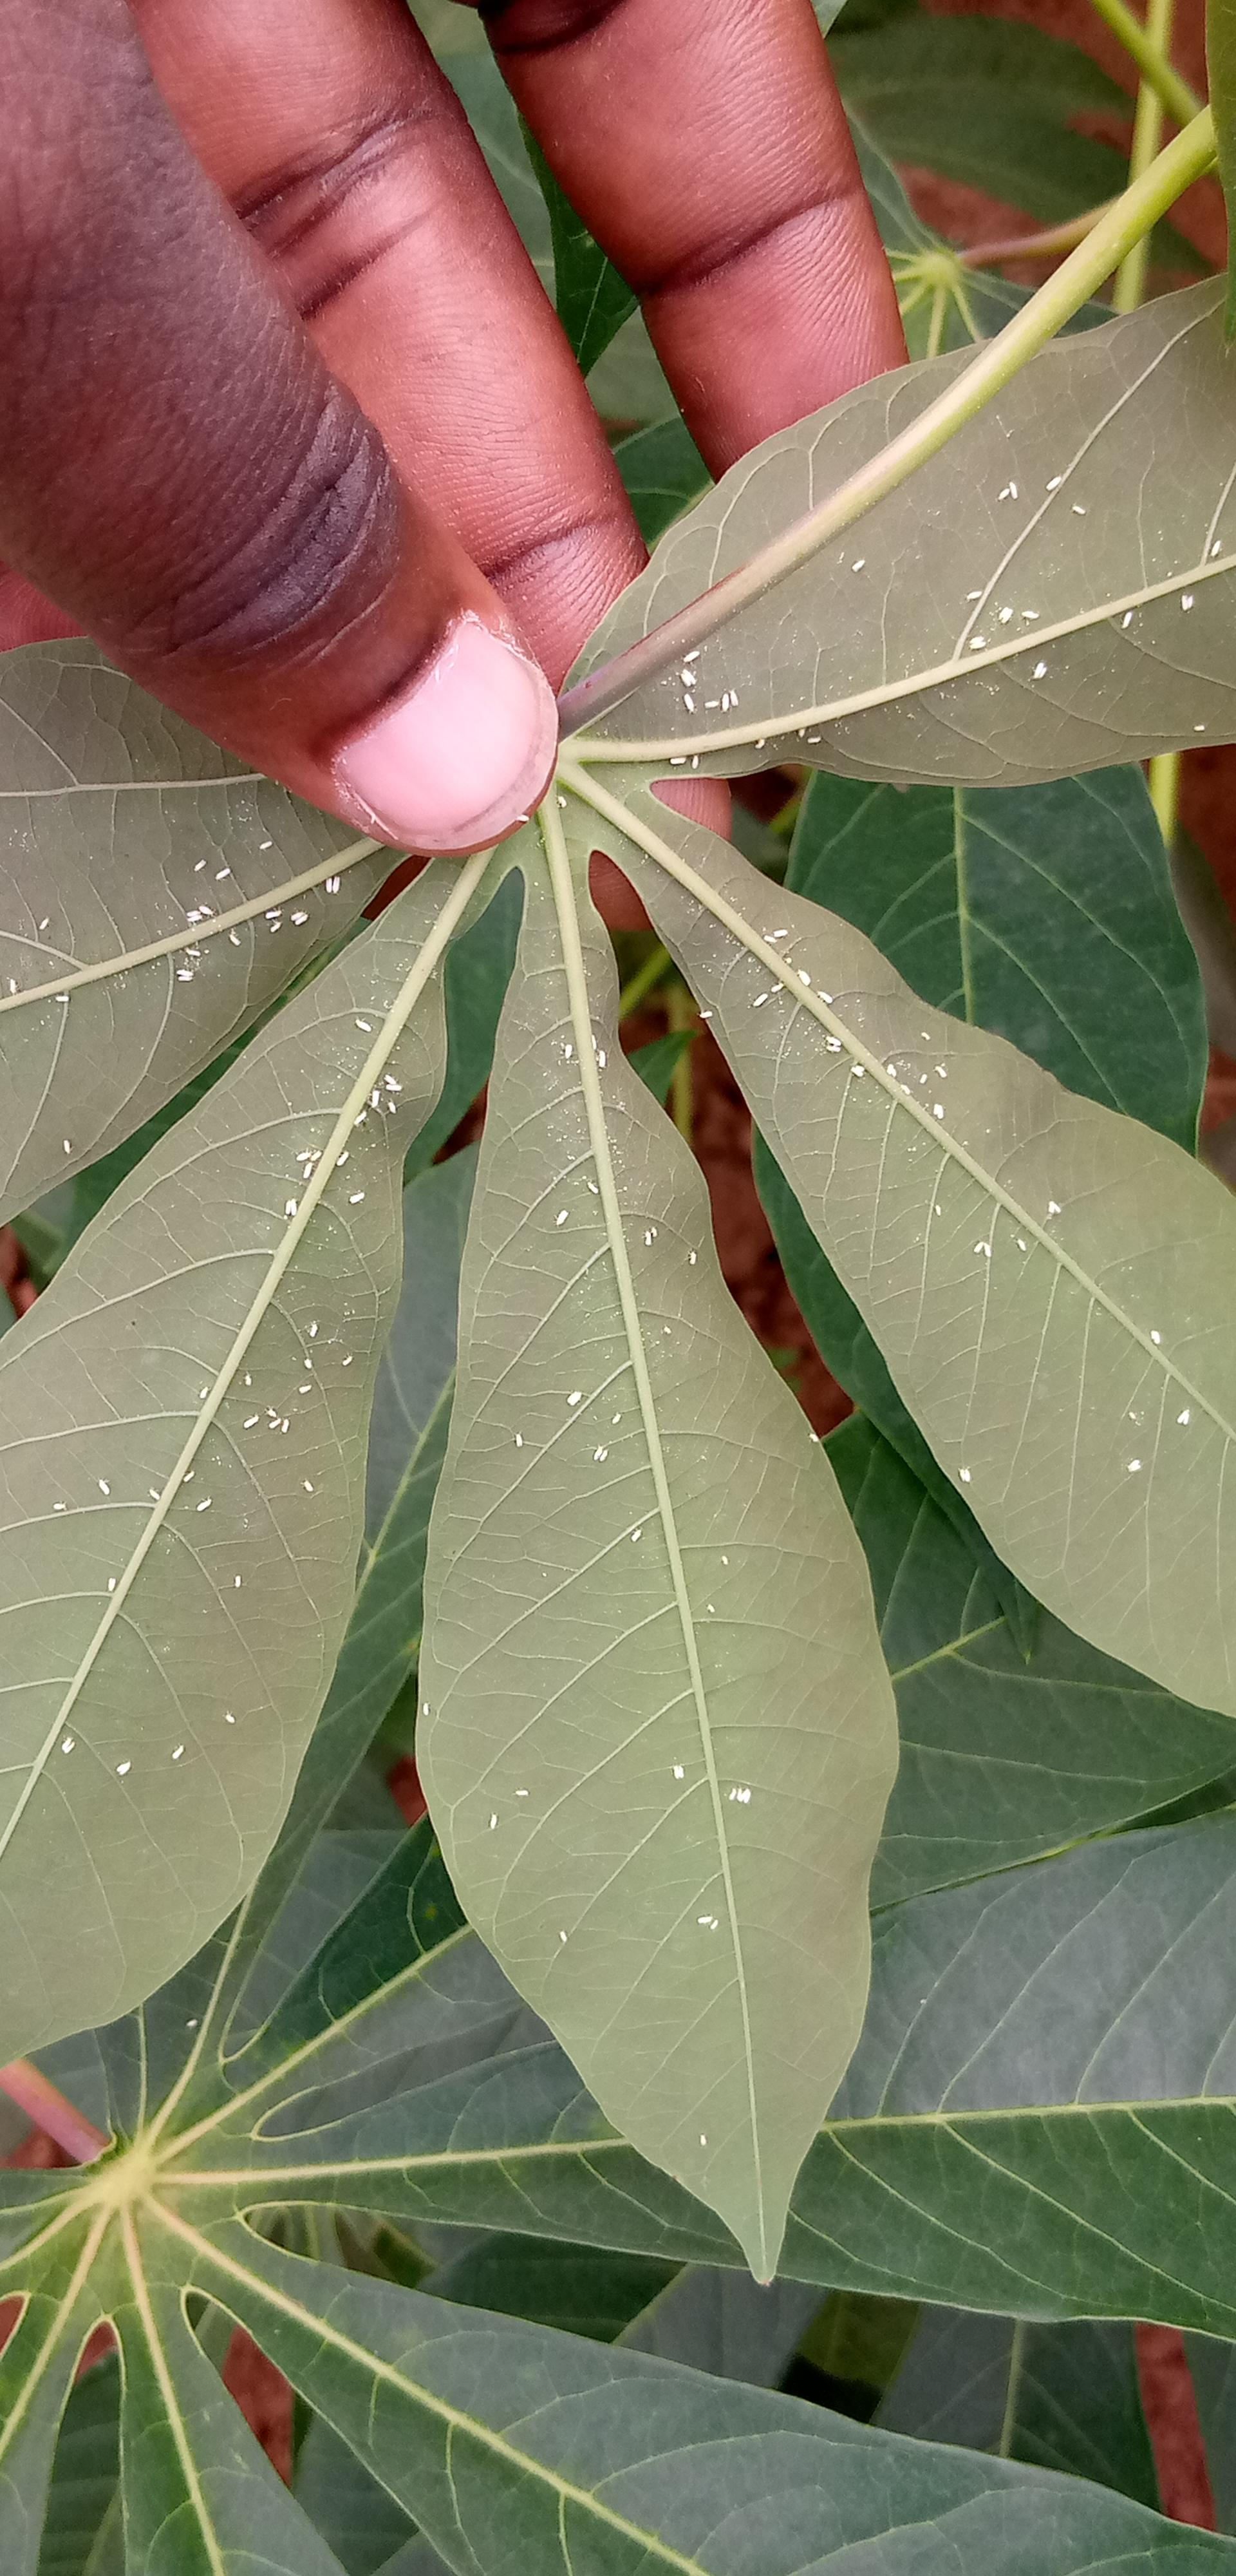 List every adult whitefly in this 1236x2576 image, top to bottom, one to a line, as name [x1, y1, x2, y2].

whitefly [1040, 462, 1066, 500]
whitefly [997, 470, 1021, 518]
whitefly [993, 477, 1024, 508]
whitefly [1069, 488, 1091, 524]
whitefly [1201, 536, 1224, 560]
whitefly [847, 546, 867, 584]
whitefly [958, 581, 988, 605]
whitefly [1174, 585, 1197, 616]
whitefly [990, 594, 1017, 627]
whitefly [1116, 594, 1136, 636]
whitefly [1017, 605, 1044, 630]
whitefly [960, 623, 990, 661]
whitefly [686, 643, 705, 675]
whitefly [1025, 651, 1053, 687]
whitefly [665, 670, 711, 717]
whitefly [715, 679, 747, 724]
whitefly [692, 692, 722, 726]
whitefly [1188, 714, 1210, 749]
whitefly [751, 728, 775, 757]
whitefly [653, 743, 687, 786]
whitefly [679, 746, 700, 777]
whitefly [555, 791, 577, 811]
whitefly [256, 836, 279, 865]
whitefly [187, 848, 214, 885]
whitefly [212, 851, 230, 892]
whitefly [316, 862, 353, 900]
whitefly [185, 893, 215, 924]
whitefly [179, 895, 203, 931]
whitefly [264, 895, 286, 933]
whitefly [23, 904, 55, 940]
whitefly [282, 904, 312, 936]
whitefly [763, 914, 799, 951]
whitefly [755, 917, 791, 948]
whitefly [222, 925, 247, 952]
whitefly [184, 935, 204, 960]
whitefly [166, 959, 207, 1007]
whitefly [791, 960, 816, 990]
whitefly [772, 967, 797, 1001]
whitefly [5, 973, 23, 1008]
whitefly [810, 981, 838, 1012]
whitefly [48, 985, 82, 1011]
whitefly [750, 985, 769, 1023]
whitefly [350, 1008, 389, 1046]
whitefly [583, 1025, 615, 1054]
whitefly [916, 1025, 944, 1058]
whitefly [552, 1028, 579, 1068]
whitefly [823, 1029, 848, 1061]
whitefly [589, 1040, 612, 1074]
whitefly [848, 1053, 866, 1084]
whitefly [881, 1053, 904, 1079]
whitefly [926, 1056, 965, 1088]
whitefly [377, 1061, 411, 1099]
whitefly [912, 1065, 936, 1096]
whitefly [895, 1072, 919, 1104]
whitefly [369, 1081, 408, 1122]
whitefly [930, 1096, 948, 1124]
whitefly [348, 1109, 373, 1134]
whitefly [59, 1126, 78, 1166]
whitefly [296, 1140, 324, 1177]
whitefly [334, 1142, 358, 1175]
whitefly [294, 1148, 330, 1179]
whitefly [576, 1169, 608, 1200]
whitefly [348, 1183, 377, 1218]
whitefly [1040, 1187, 1072, 1217]
whitefly [921, 1190, 950, 1221]
whitefly [276, 1191, 309, 1224]
whitefly [547, 1198, 577, 1238]
whitefly [636, 1207, 667, 1253]
whitefly [639, 1221, 670, 1258]
whitefly [972, 1226, 996, 1267]
whitefly [1007, 1226, 1036, 1255]
whitefly [682, 1238, 712, 1274]
whitefly [1136, 1314, 1171, 1354]
whitefly [297, 1318, 326, 1345]
whitefly [342, 1345, 364, 1378]
whitefly [292, 1347, 320, 1380]
whitefly [233, 1369, 263, 1392]
whitefly [290, 1379, 317, 1404]
whitefly [192, 1382, 212, 1403]
whitefly [561, 1386, 586, 1411]
whitefly [1174, 1403, 1197, 1428]
whitefly [265, 1407, 297, 1439]
whitefly [607, 1408, 632, 1430]
whitefly [233, 1411, 268, 1441]
whitefly [509, 1426, 530, 1450]
whitefly [580, 1438, 610, 1467]
whitefly [586, 1441, 614, 1467]
whitefly [1118, 1455, 1147, 1474]
whitefly [950, 1459, 980, 1492]
whitefly [180, 1466, 207, 1490]
whitefly [92, 1472, 124, 1498]
whitefly [294, 1472, 319, 1497]
whitefly [144, 1480, 169, 1508]
whitefly [48, 1484, 84, 1518]
whitefly [192, 1495, 216, 1522]
whitefly [628, 1526, 646, 1547]
whitefly [712, 1541, 735, 1578]
whitefly [225, 1568, 254, 1597]
whitefly [99, 1571, 128, 1596]
whitefly [697, 1597, 726, 1620]
whitefly [424, 1696, 439, 1723]
whitefly [218, 1707, 243, 1736]
whitefly [54, 1723, 84, 1761]
whitefly [46, 1726, 82, 1766]
whitefly [165, 1738, 192, 1768]
whitefly [109, 1747, 141, 1784]
whitefly [662, 1764, 694, 1789]
whitefly [726, 1781, 765, 1823]
whitefly [510, 1784, 536, 1806]
whitefly [718, 1784, 758, 1814]
whitefly [482, 1803, 512, 1841]
whitefly [691, 1907, 731, 1940]
whitefly [544, 1918, 579, 1960]
whitefly [686, 2126, 720, 2152]